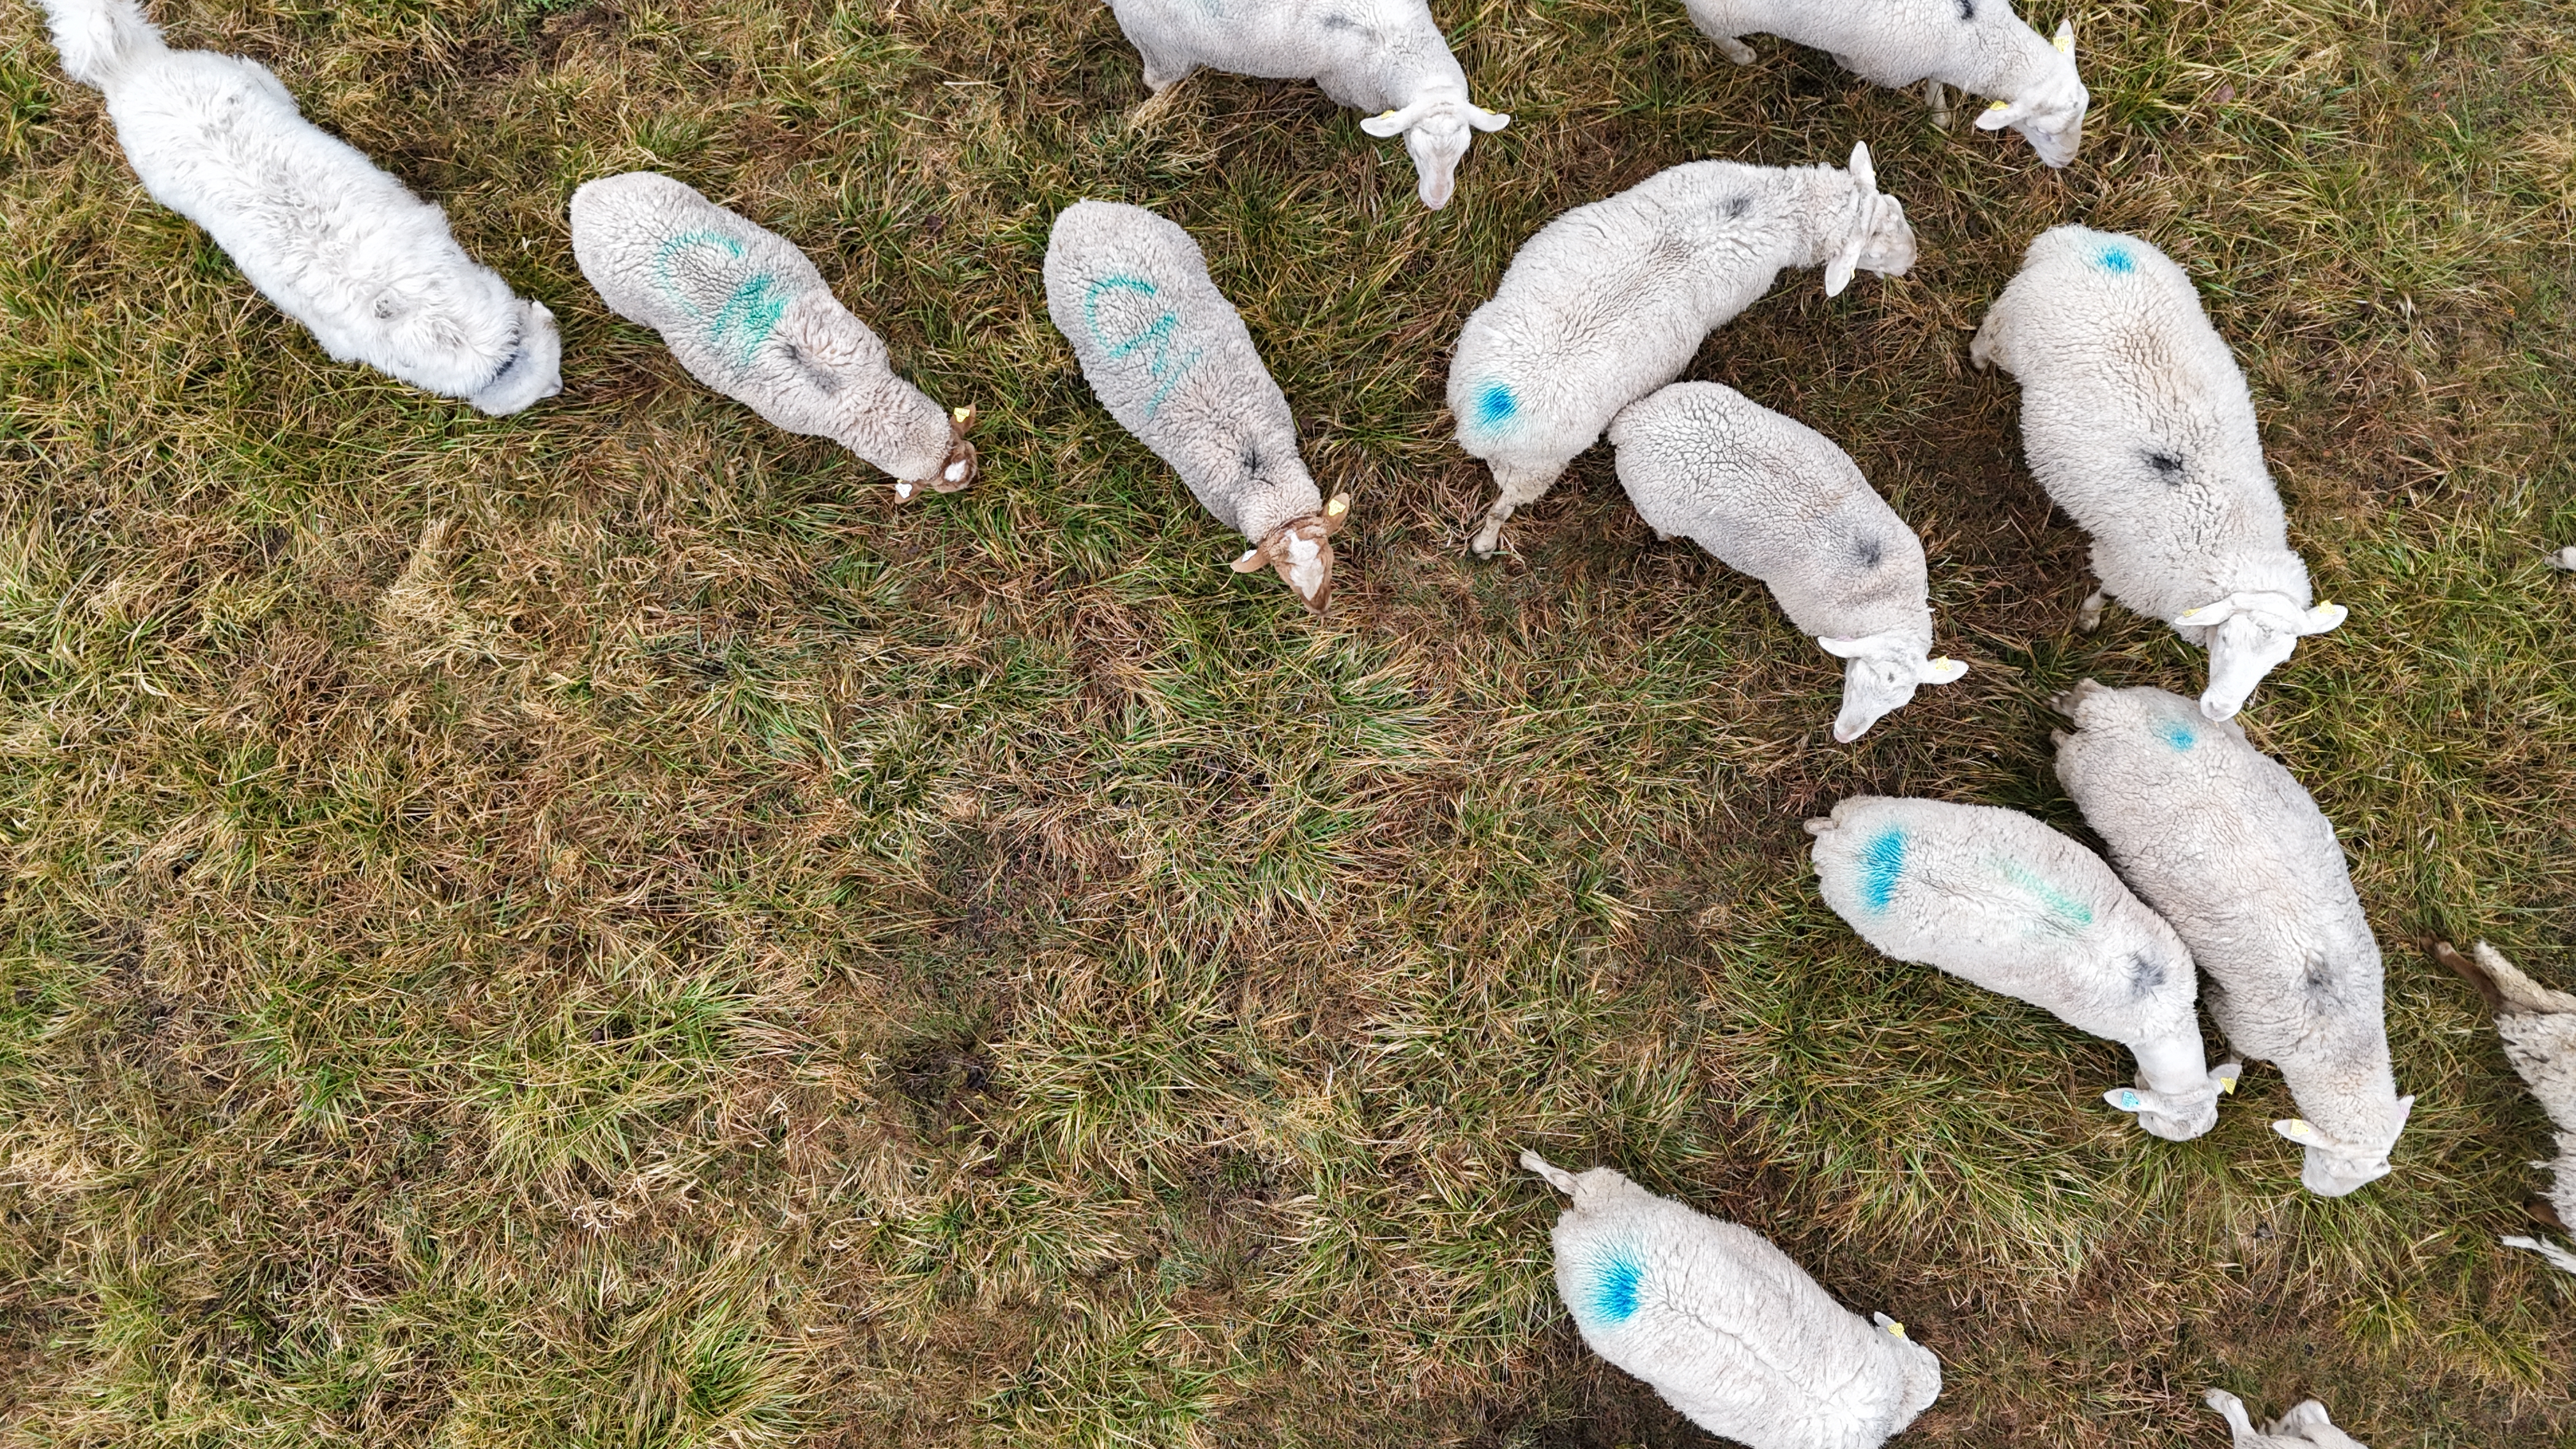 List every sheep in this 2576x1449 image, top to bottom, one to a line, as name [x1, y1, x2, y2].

sheep [1110, 0, 1513, 208]
sheep [1677, 0, 2089, 170]
sheep [1447, 142, 1919, 559]
sheep [568, 170, 977, 505]
sheep [1041, 199, 1351, 613]
sheep [1970, 220, 2348, 725]
sheep [1604, 378, 1970, 743]
sheep [2047, 680, 2417, 1199]
sheep [1803, 792, 2243, 1141]
sheep [2417, 927, 2576, 1276]
sheep [1516, 1144, 1942, 1448]
sheep [2190, 1381, 2367, 1449]